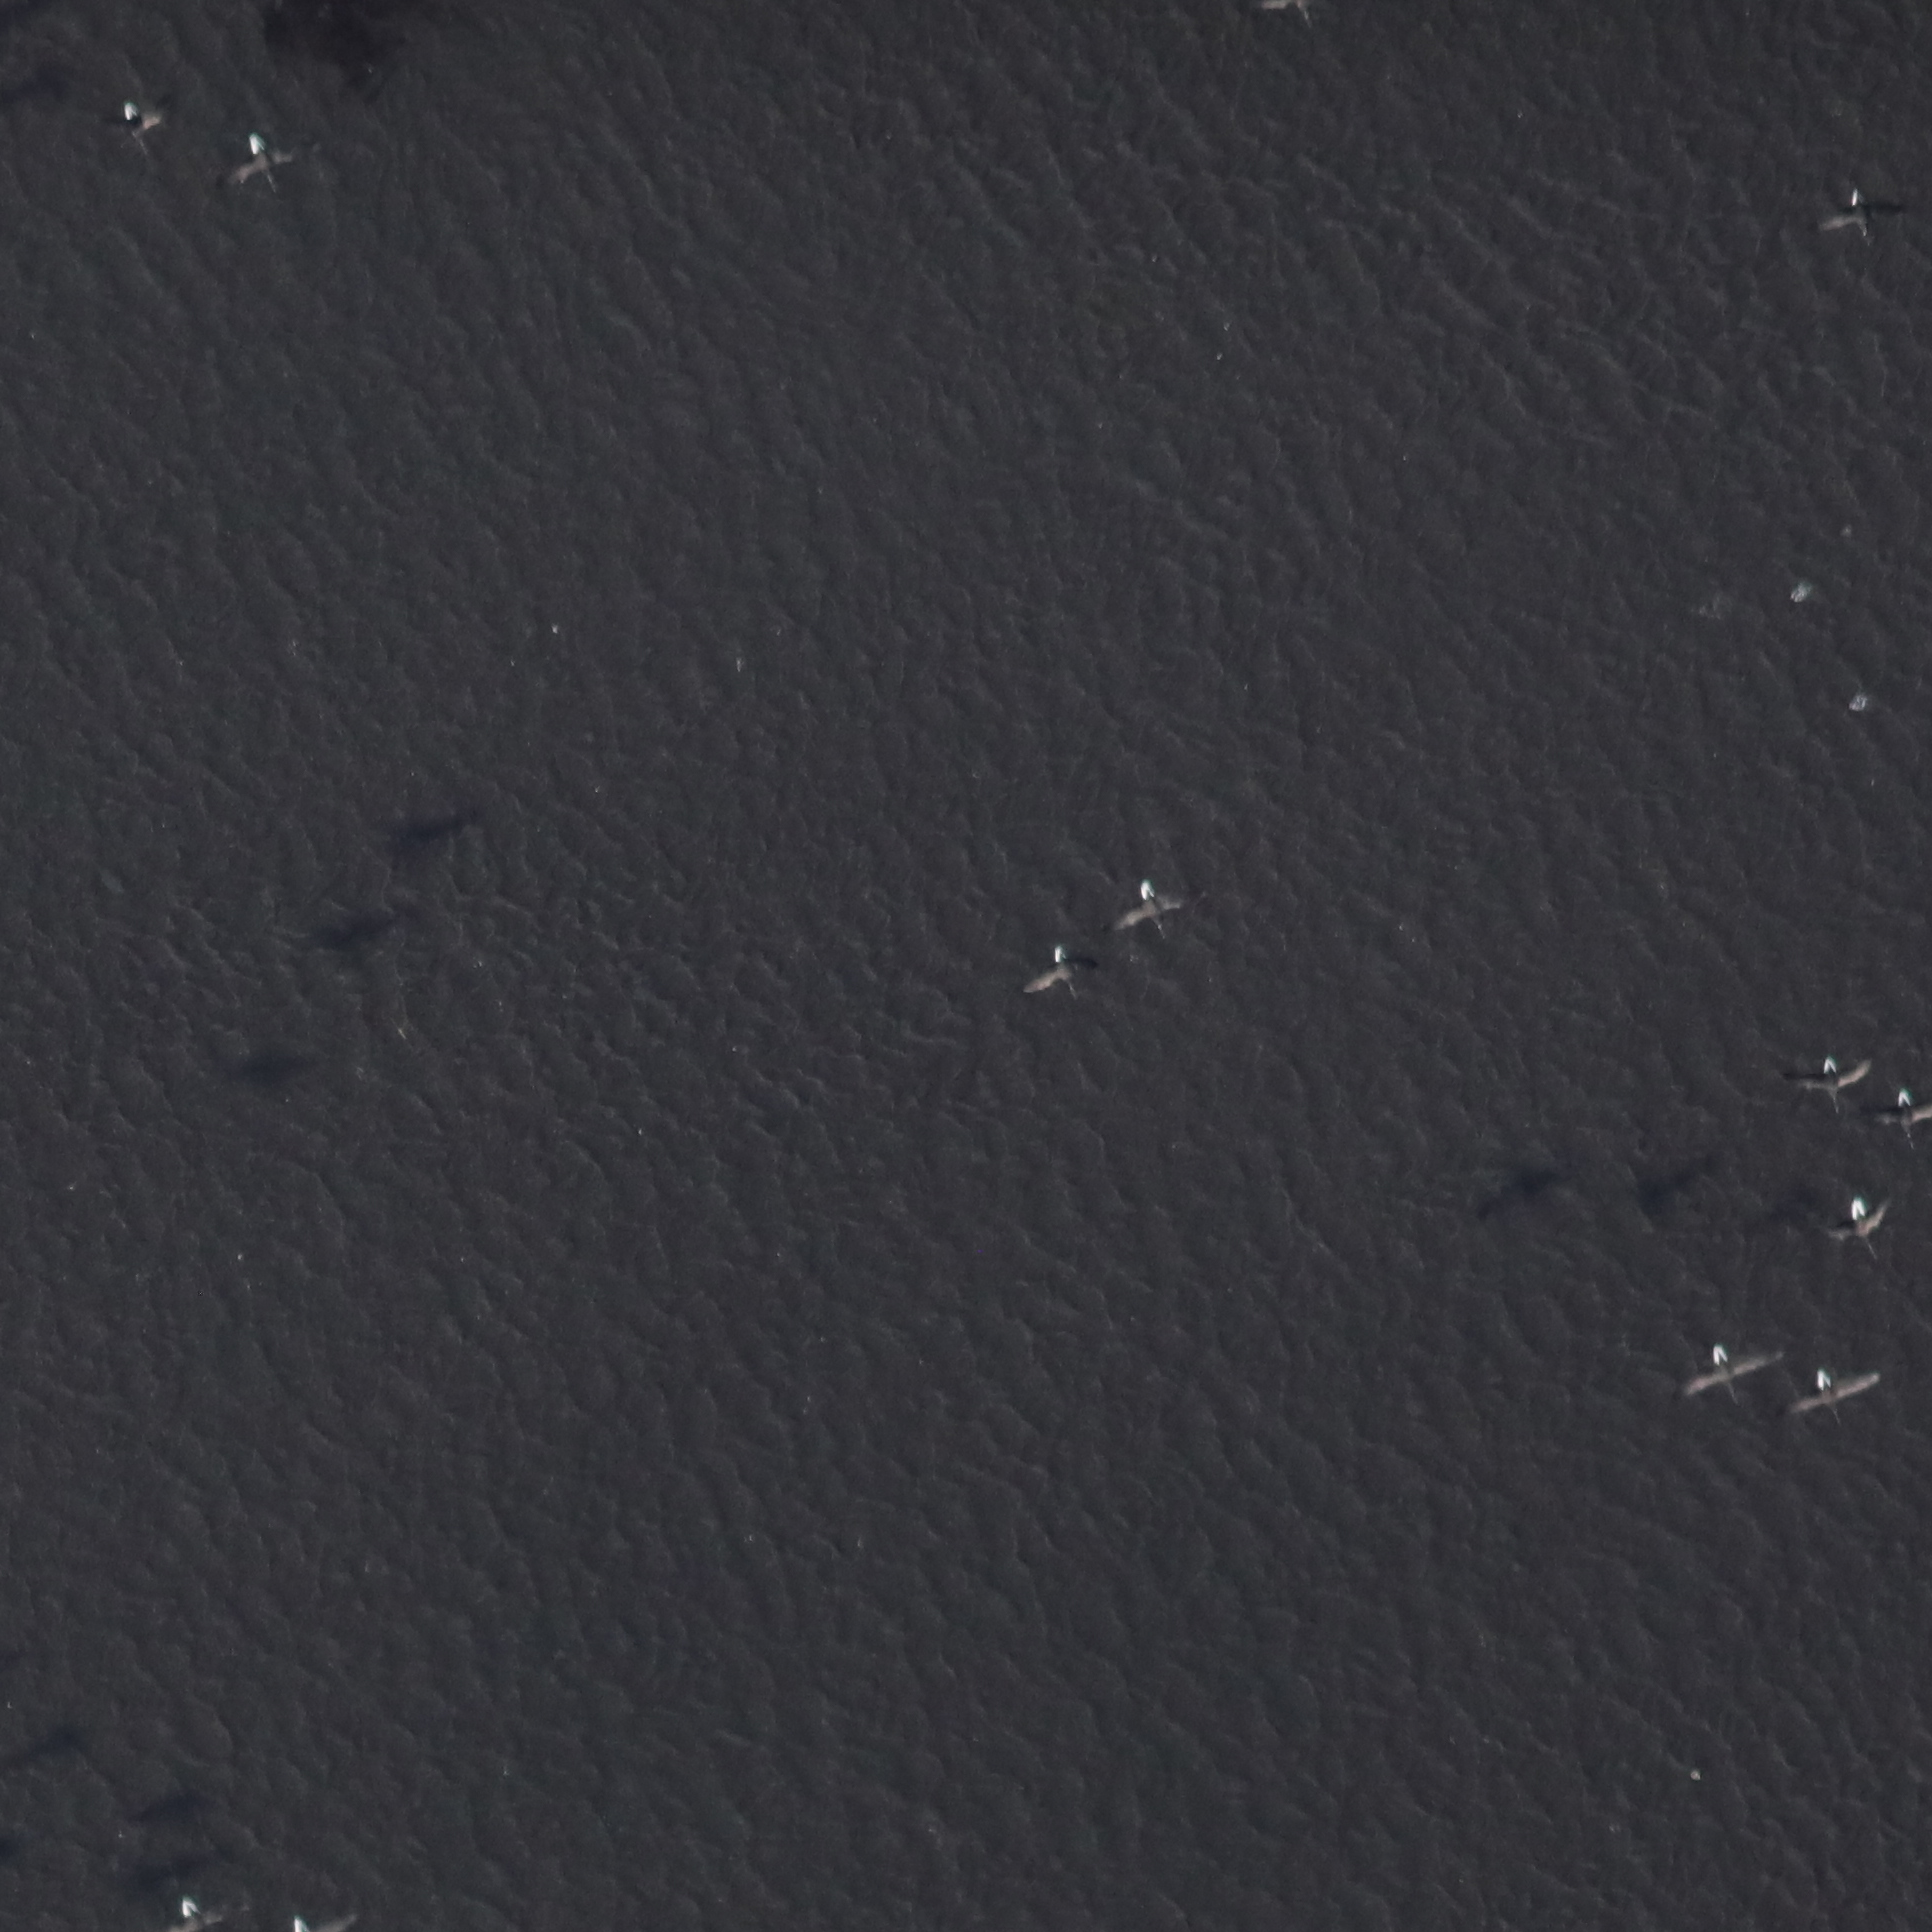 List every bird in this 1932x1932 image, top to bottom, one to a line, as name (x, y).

brant (134, 126)
brant (263, 163)
brant (1862, 213)
brant (1153, 909)
brant (1065, 968)
brant (1836, 1076)
brant (1901, 1113)
brant (1864, 1226)
brant (1722, 1372)
brant (1825, 1391)
brant (194, 1923)